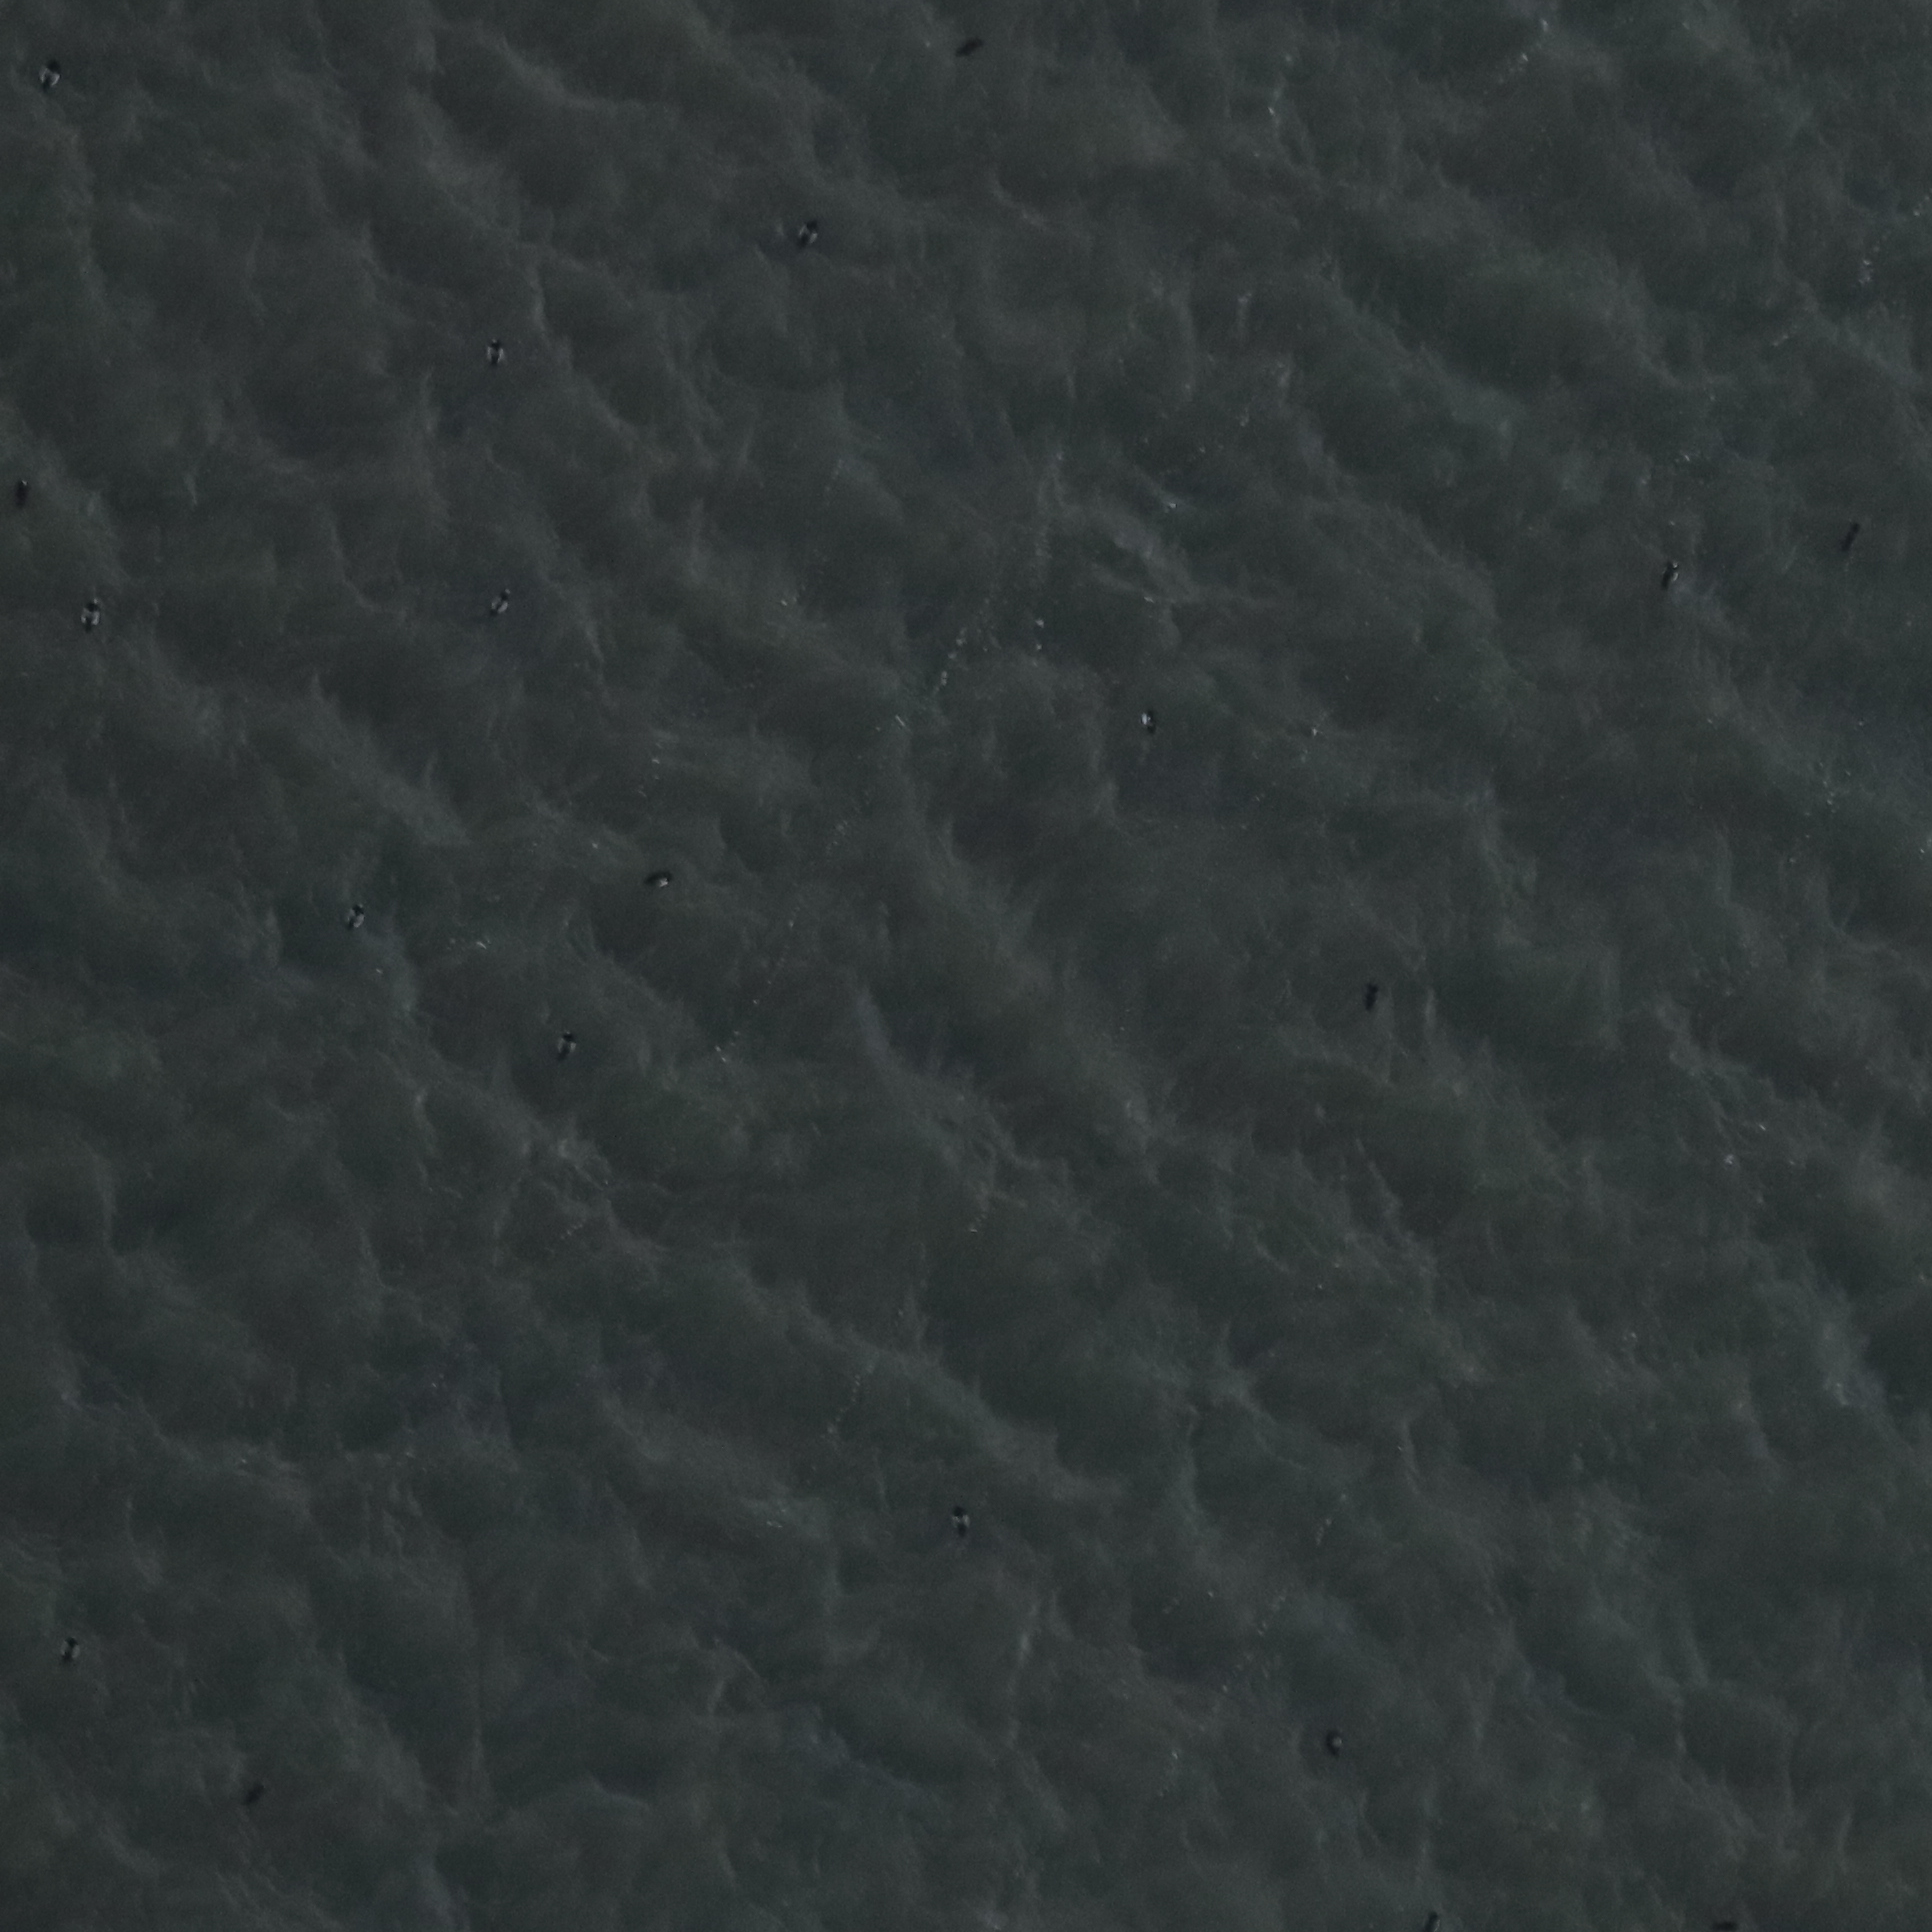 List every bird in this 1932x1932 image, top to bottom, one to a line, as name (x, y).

other bird (966, 45)
other bird (48, 76)
other bird (810, 235)
other bird (495, 351)
other bird (22, 492)
other bird (1852, 537)
other bird (1668, 579)
other bird (502, 604)
other bird (91, 614)
other bird (1149, 718)
other bird (661, 882)
other bird (358, 916)
other bird (1371, 997)
other bird (565, 1043)
other bird (961, 1517)
other bird (69, 1648)
other bird (1333, 1744)
other bird (253, 1791)
other bird (1431, 1925)
other bird (1730, 1927)